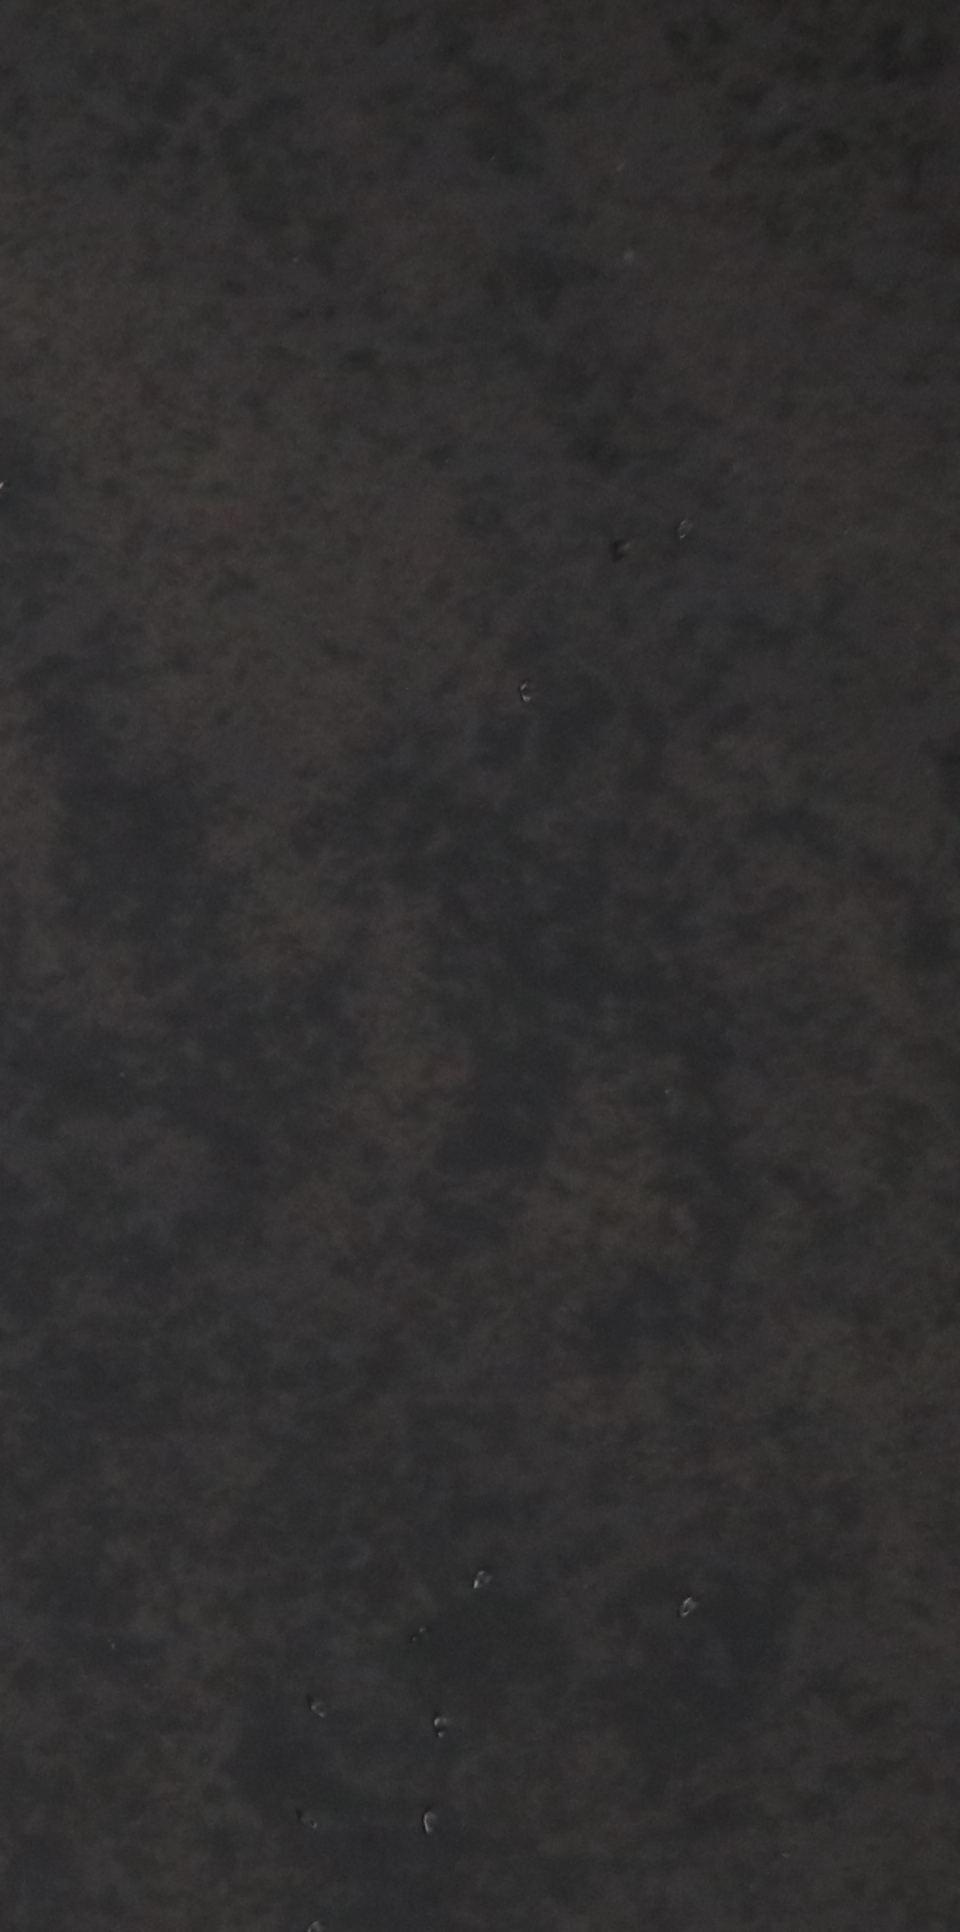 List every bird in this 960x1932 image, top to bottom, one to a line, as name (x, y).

brant (684, 523)
brant (622, 549)
brant (524, 688)
brant (481, 1573)
brant (682, 1611)
brant (423, 1631)
brant (323, 1707)
brant (440, 1734)
brant (433, 1808)
brant (315, 1820)
brant (315, 1924)